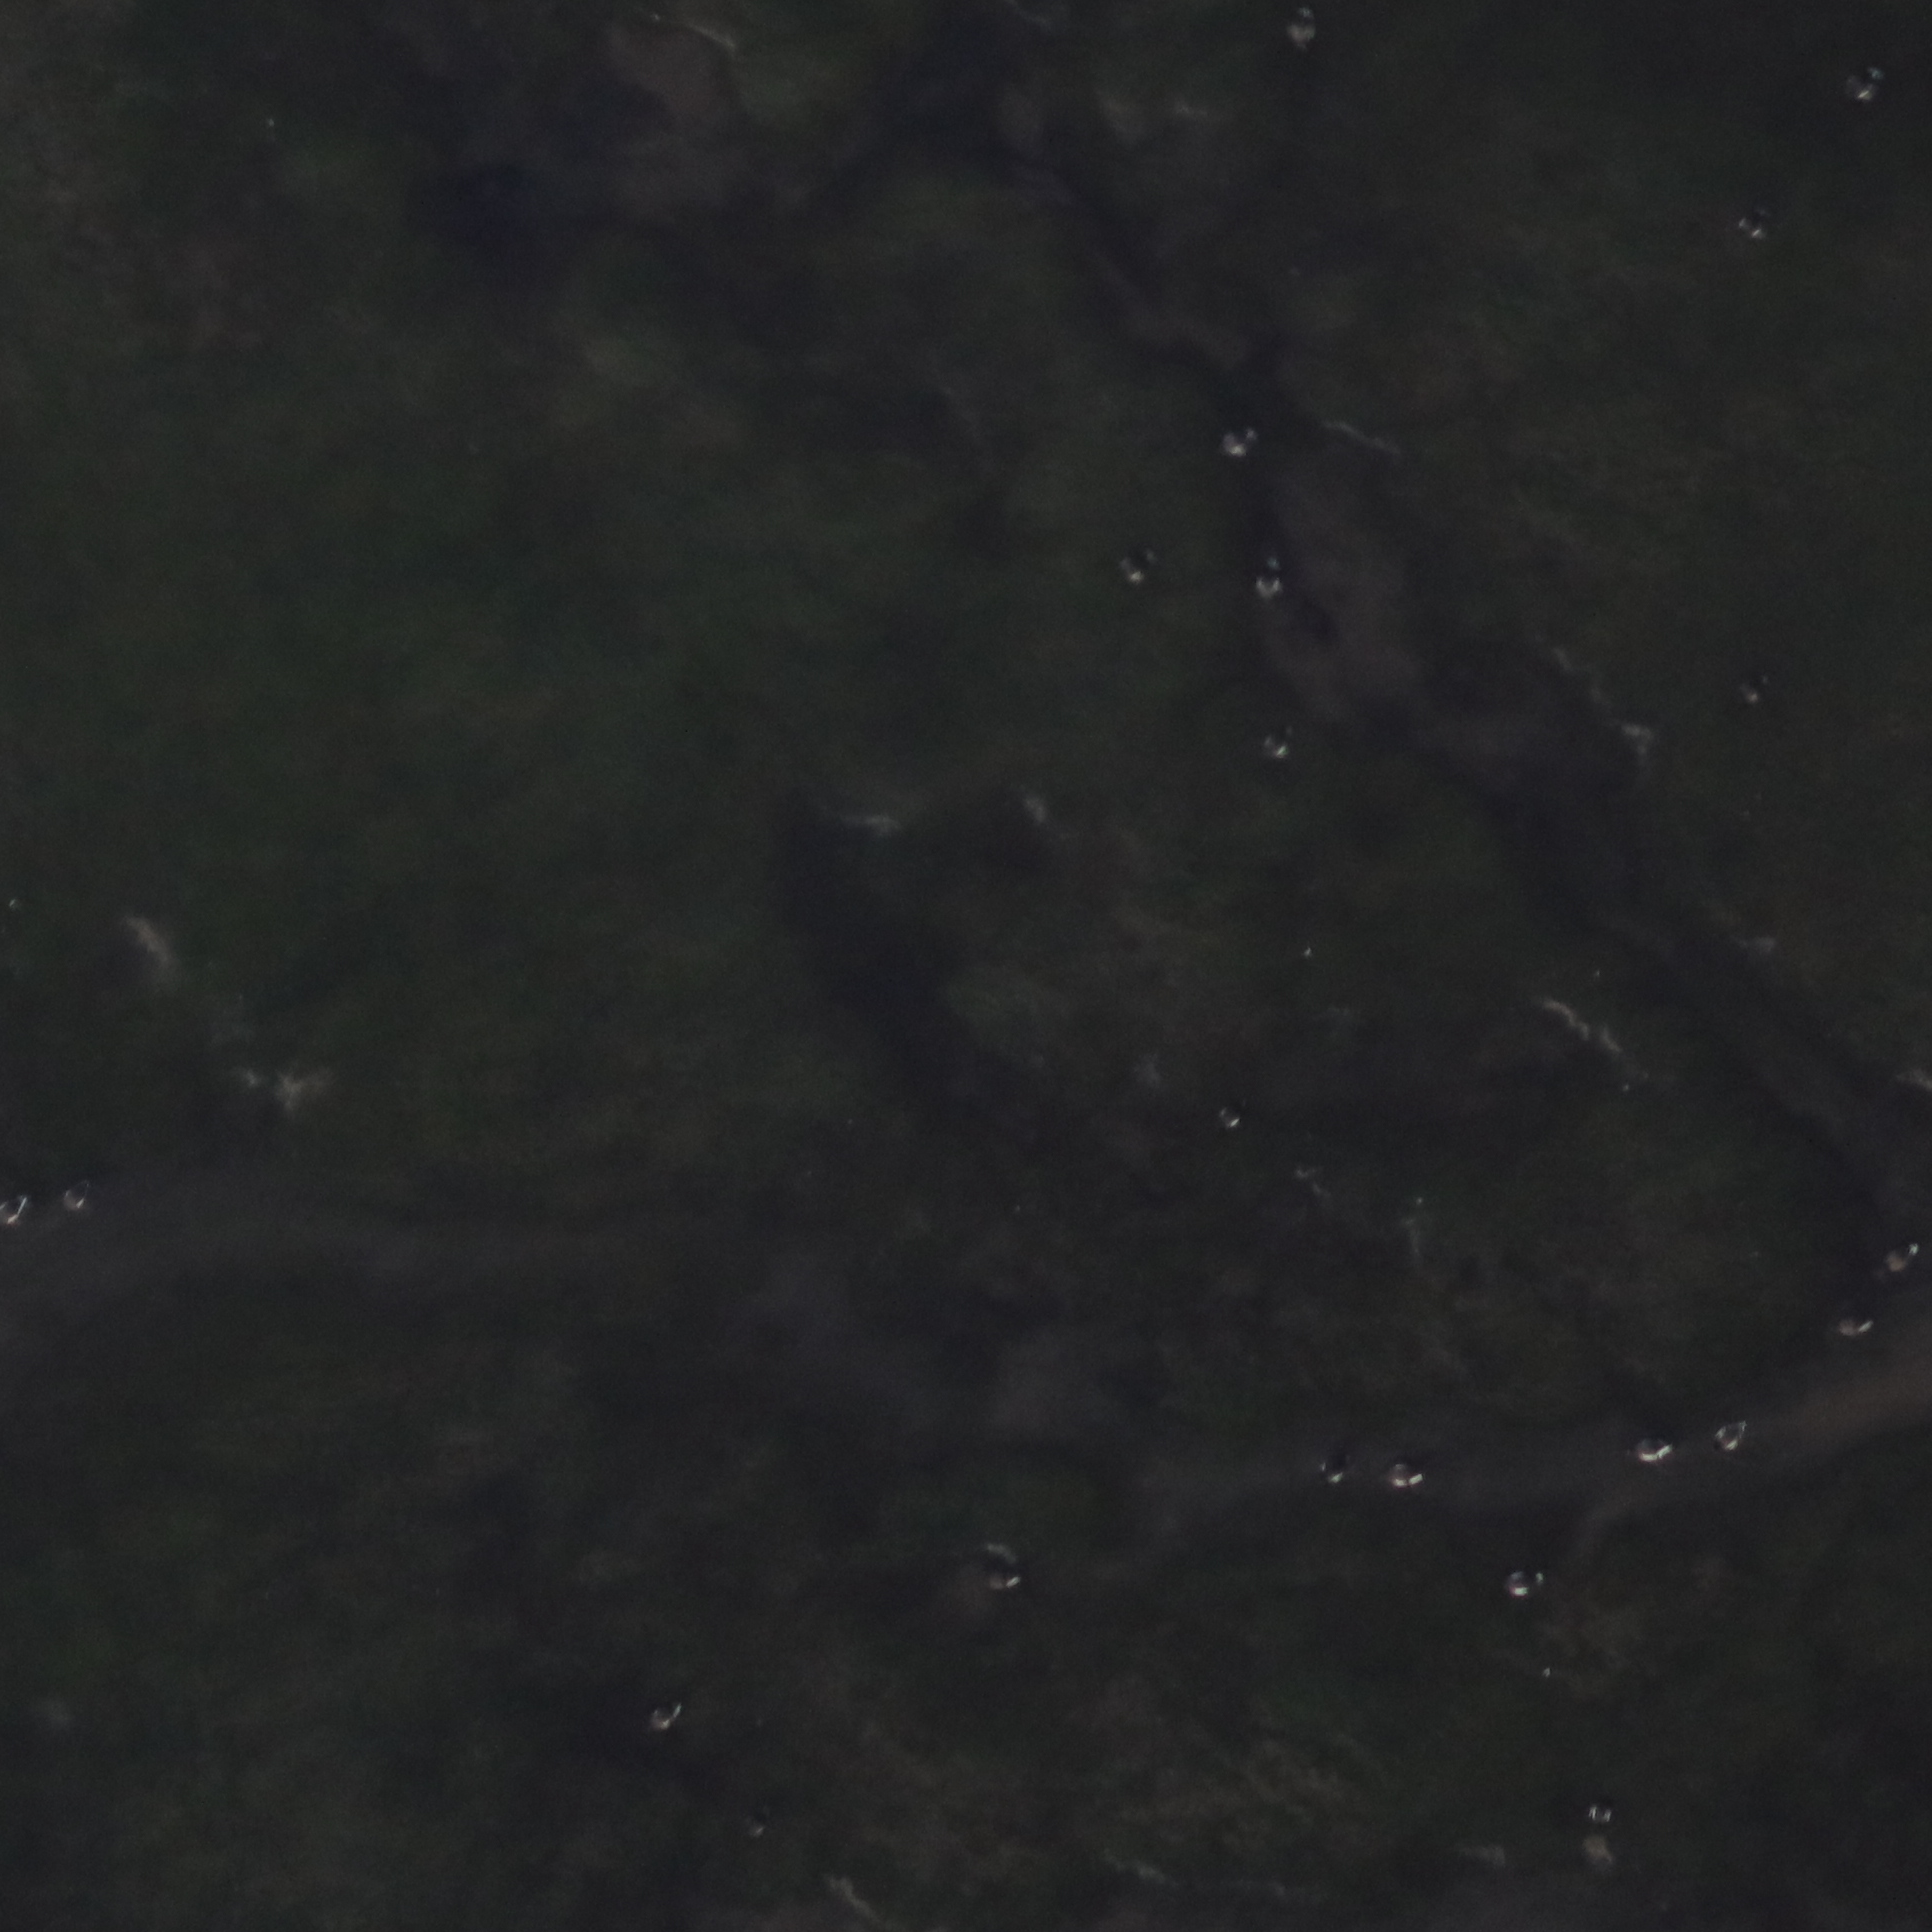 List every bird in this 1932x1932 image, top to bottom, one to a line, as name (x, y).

brant (1307, 32)
brant (1864, 84)
brant (1756, 227)
brant (1239, 437)
brant (1134, 566)
brant (1263, 584)
brant (1752, 693)
brant (1283, 750)
brant (1235, 1120)
brant (77, 1195)
brant (11, 1212)
brant (1904, 1253)
brant (1852, 1323)
brant (1729, 1438)
brant (1651, 1452)
brant (1402, 1475)
brant (1324, 1476)
brant (1011, 1572)
brant (1531, 1583)
brant (667, 1700)
brant (1602, 1817)
brant (761, 1822)